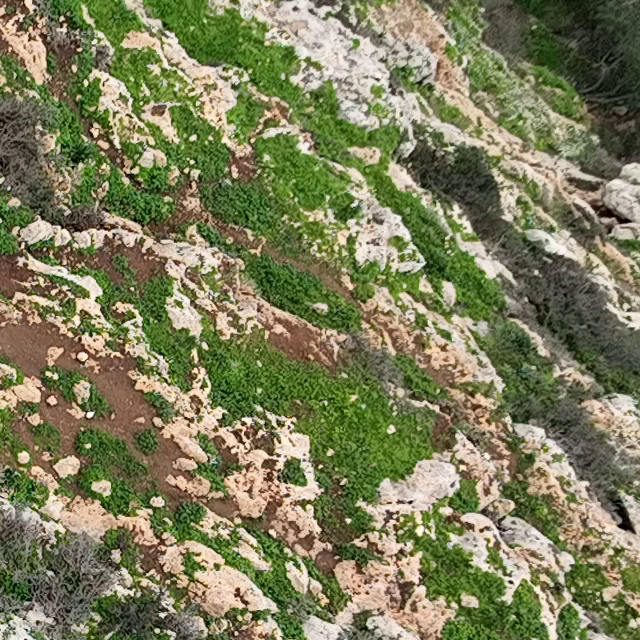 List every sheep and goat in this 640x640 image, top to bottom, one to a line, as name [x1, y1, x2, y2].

None